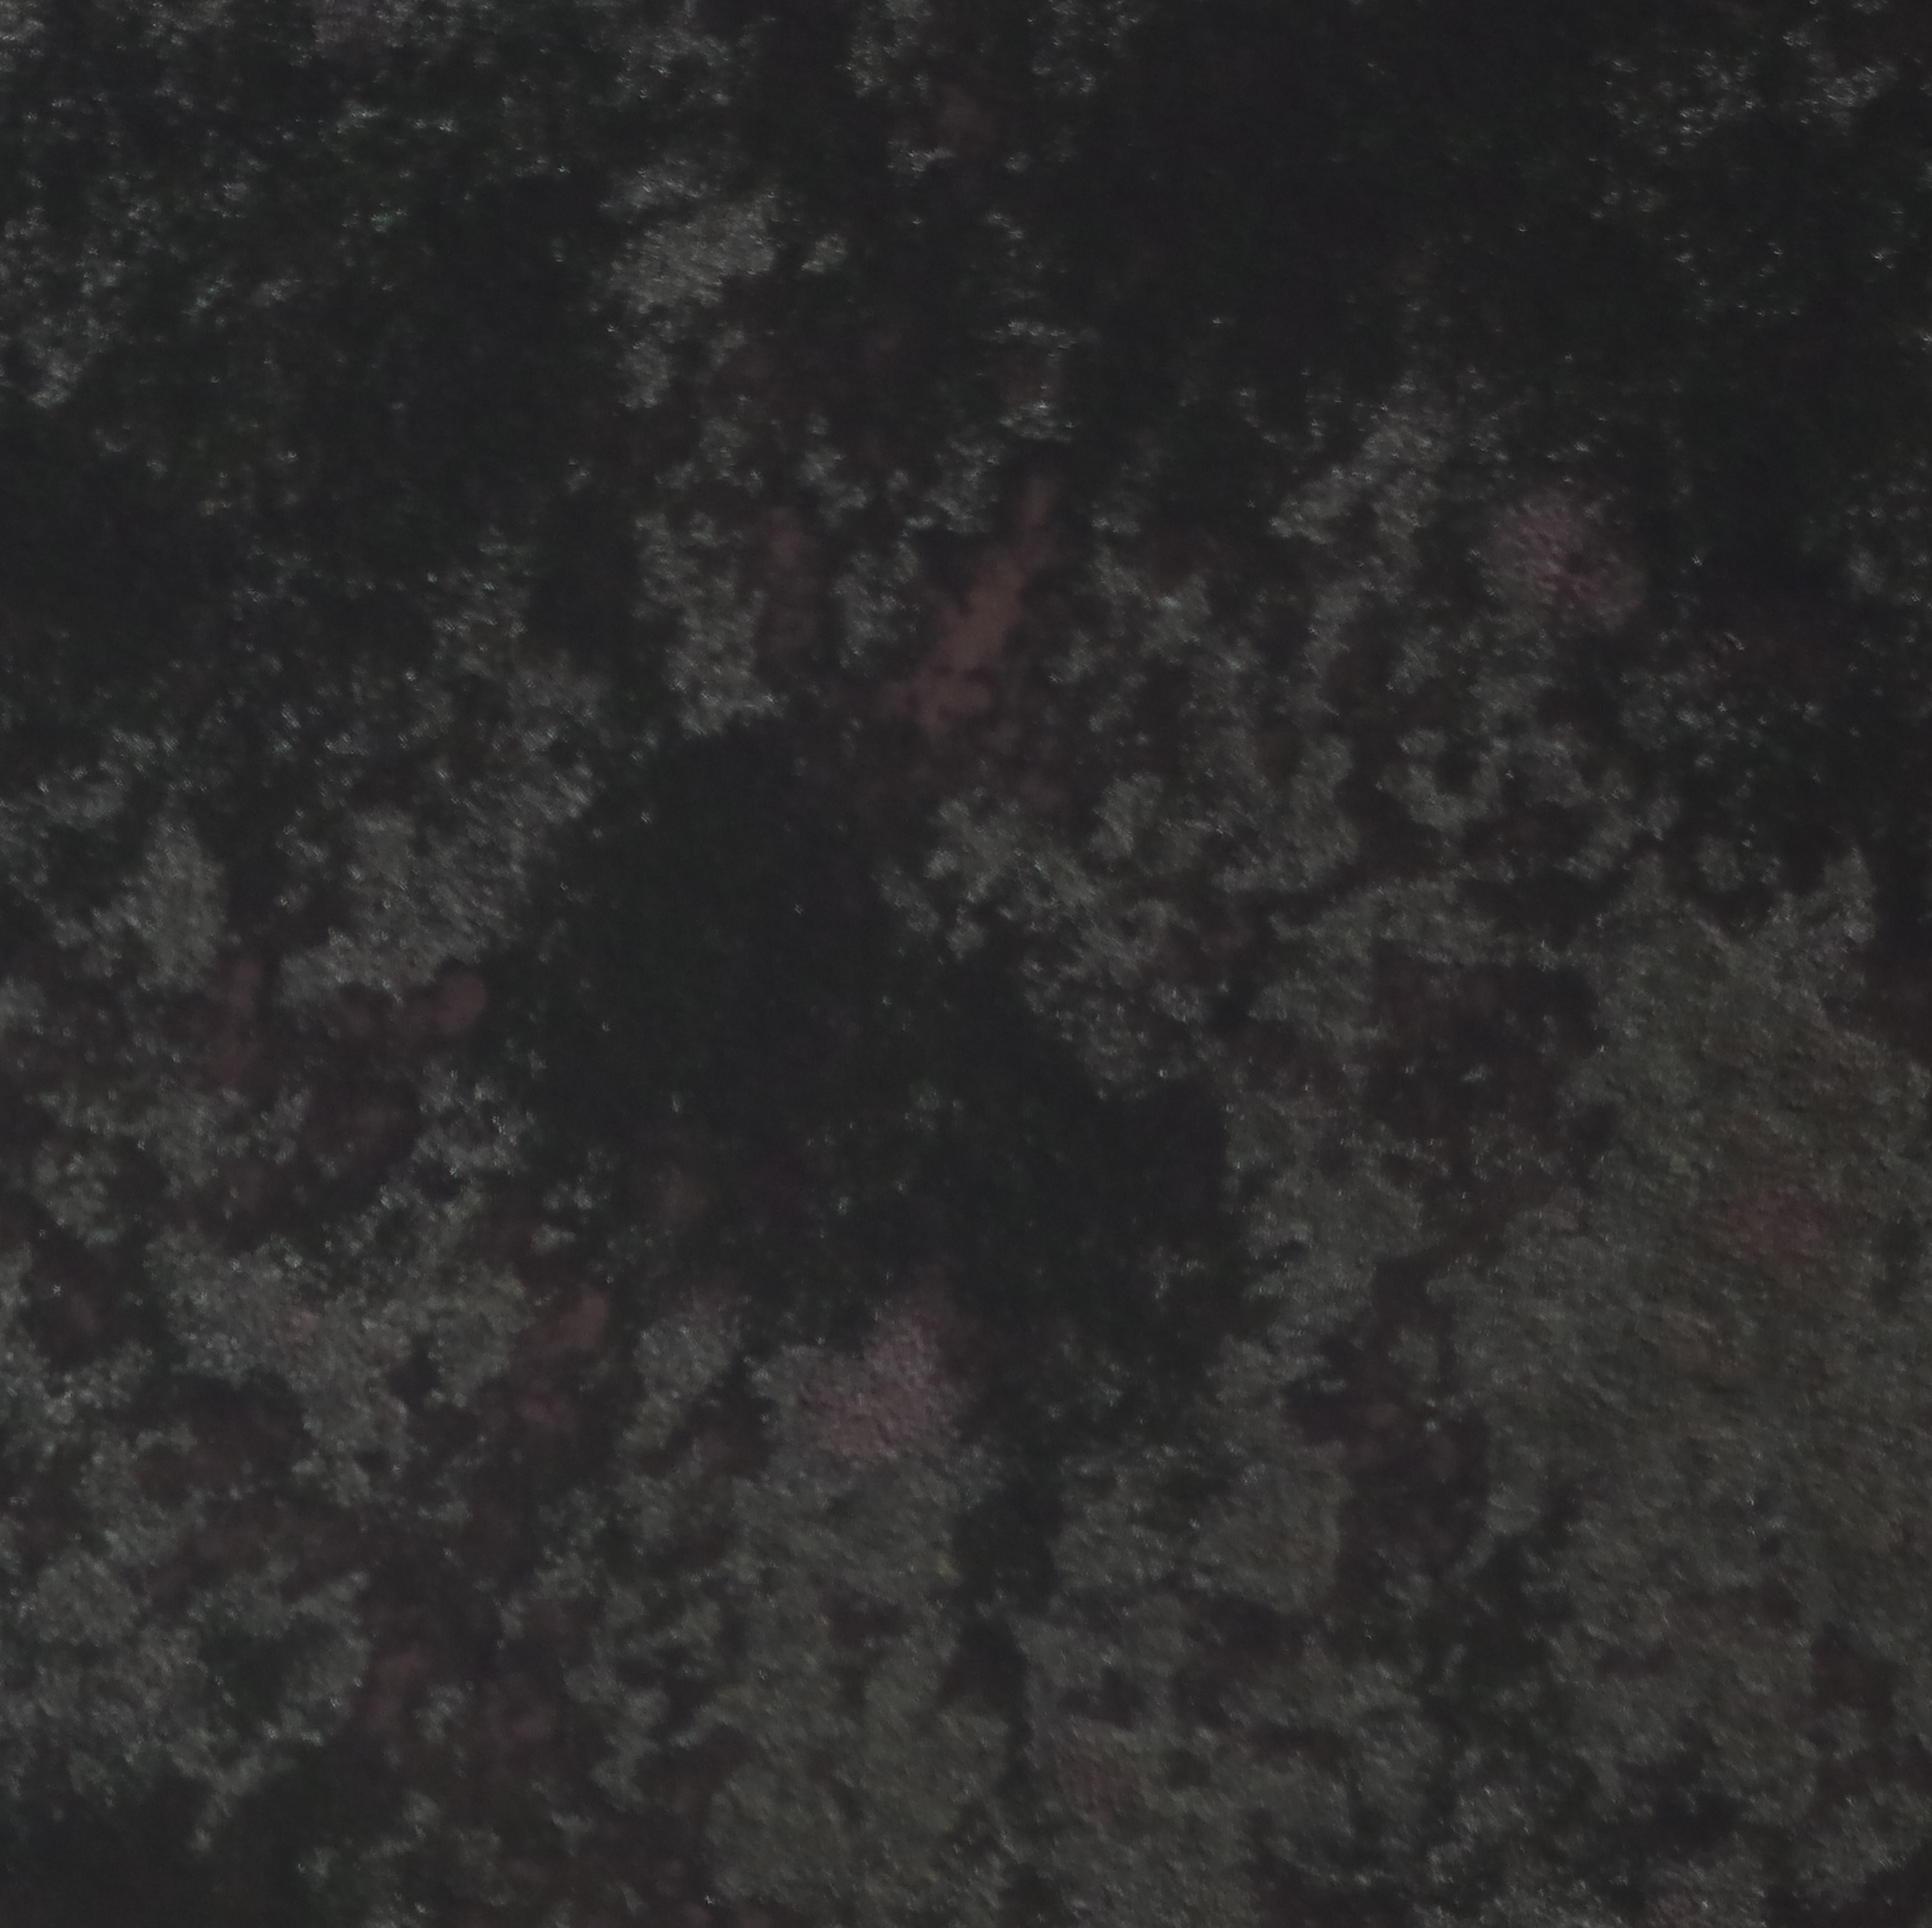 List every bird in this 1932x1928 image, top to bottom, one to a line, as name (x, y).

None